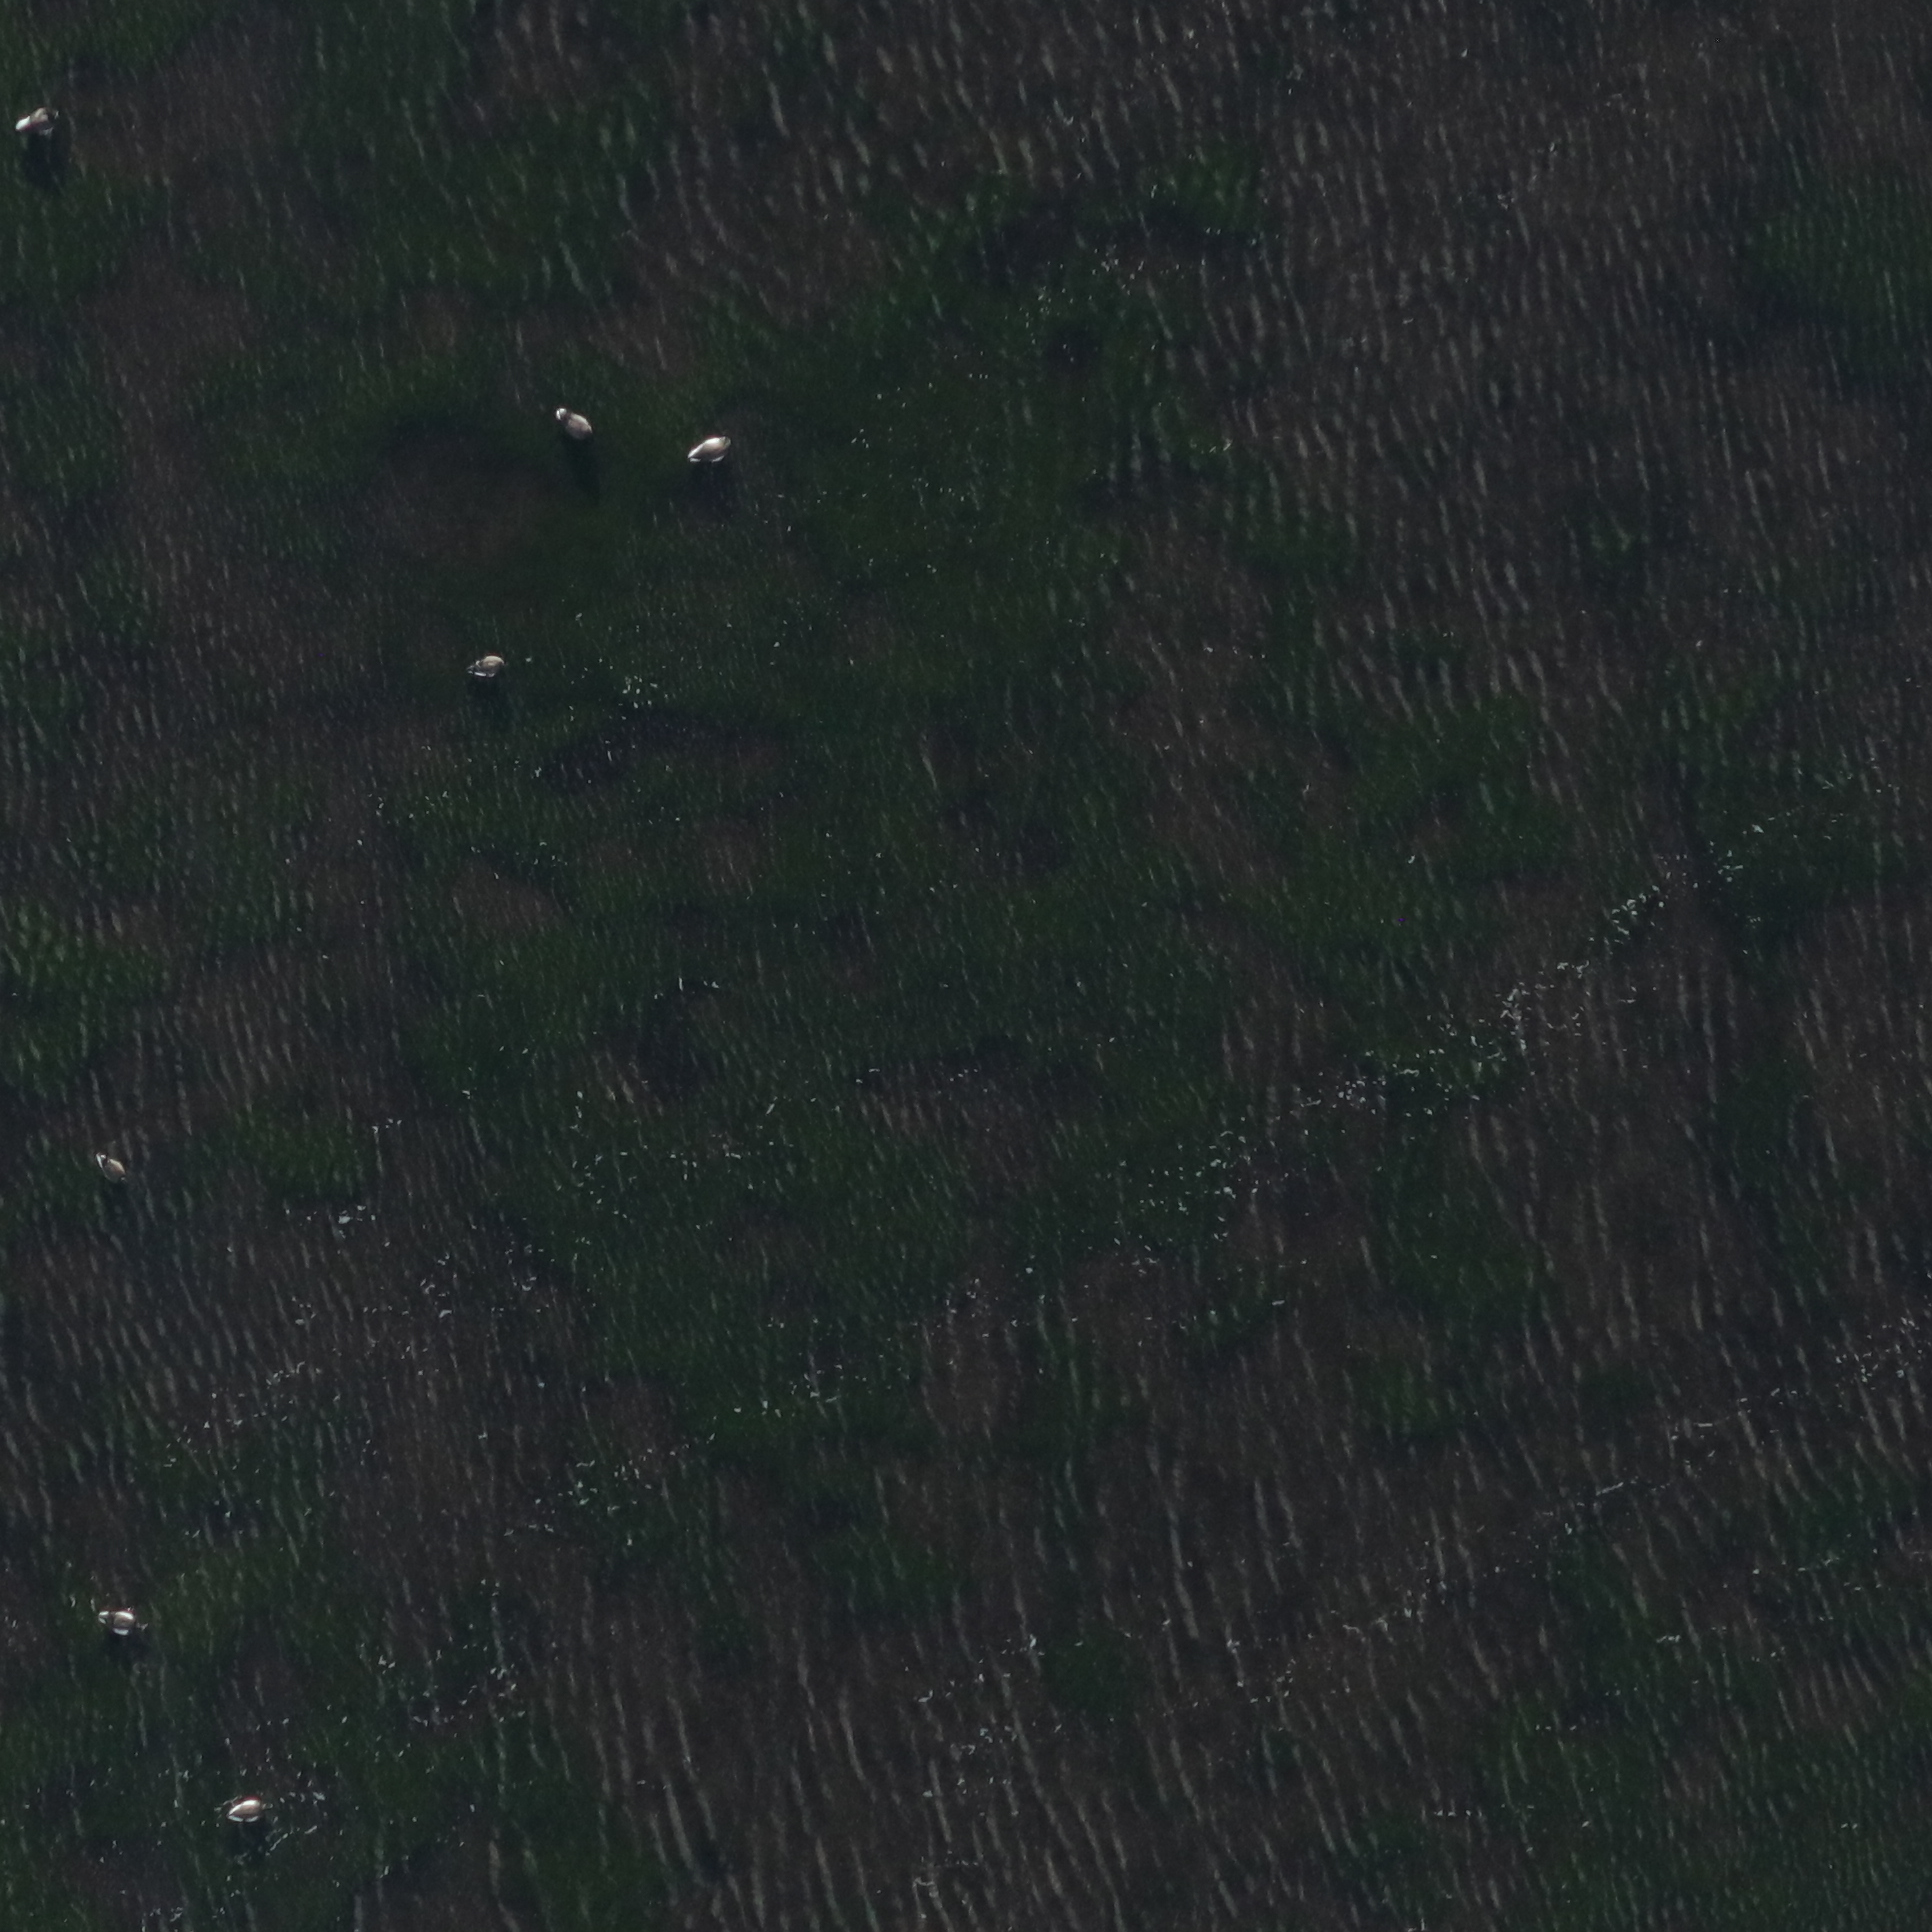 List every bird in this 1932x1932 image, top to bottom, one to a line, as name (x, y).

brant (36, 120)
brant (576, 426)
brant (711, 449)
brant (489, 665)
brant (114, 1167)
brant (122, 1621)
brant (247, 1811)